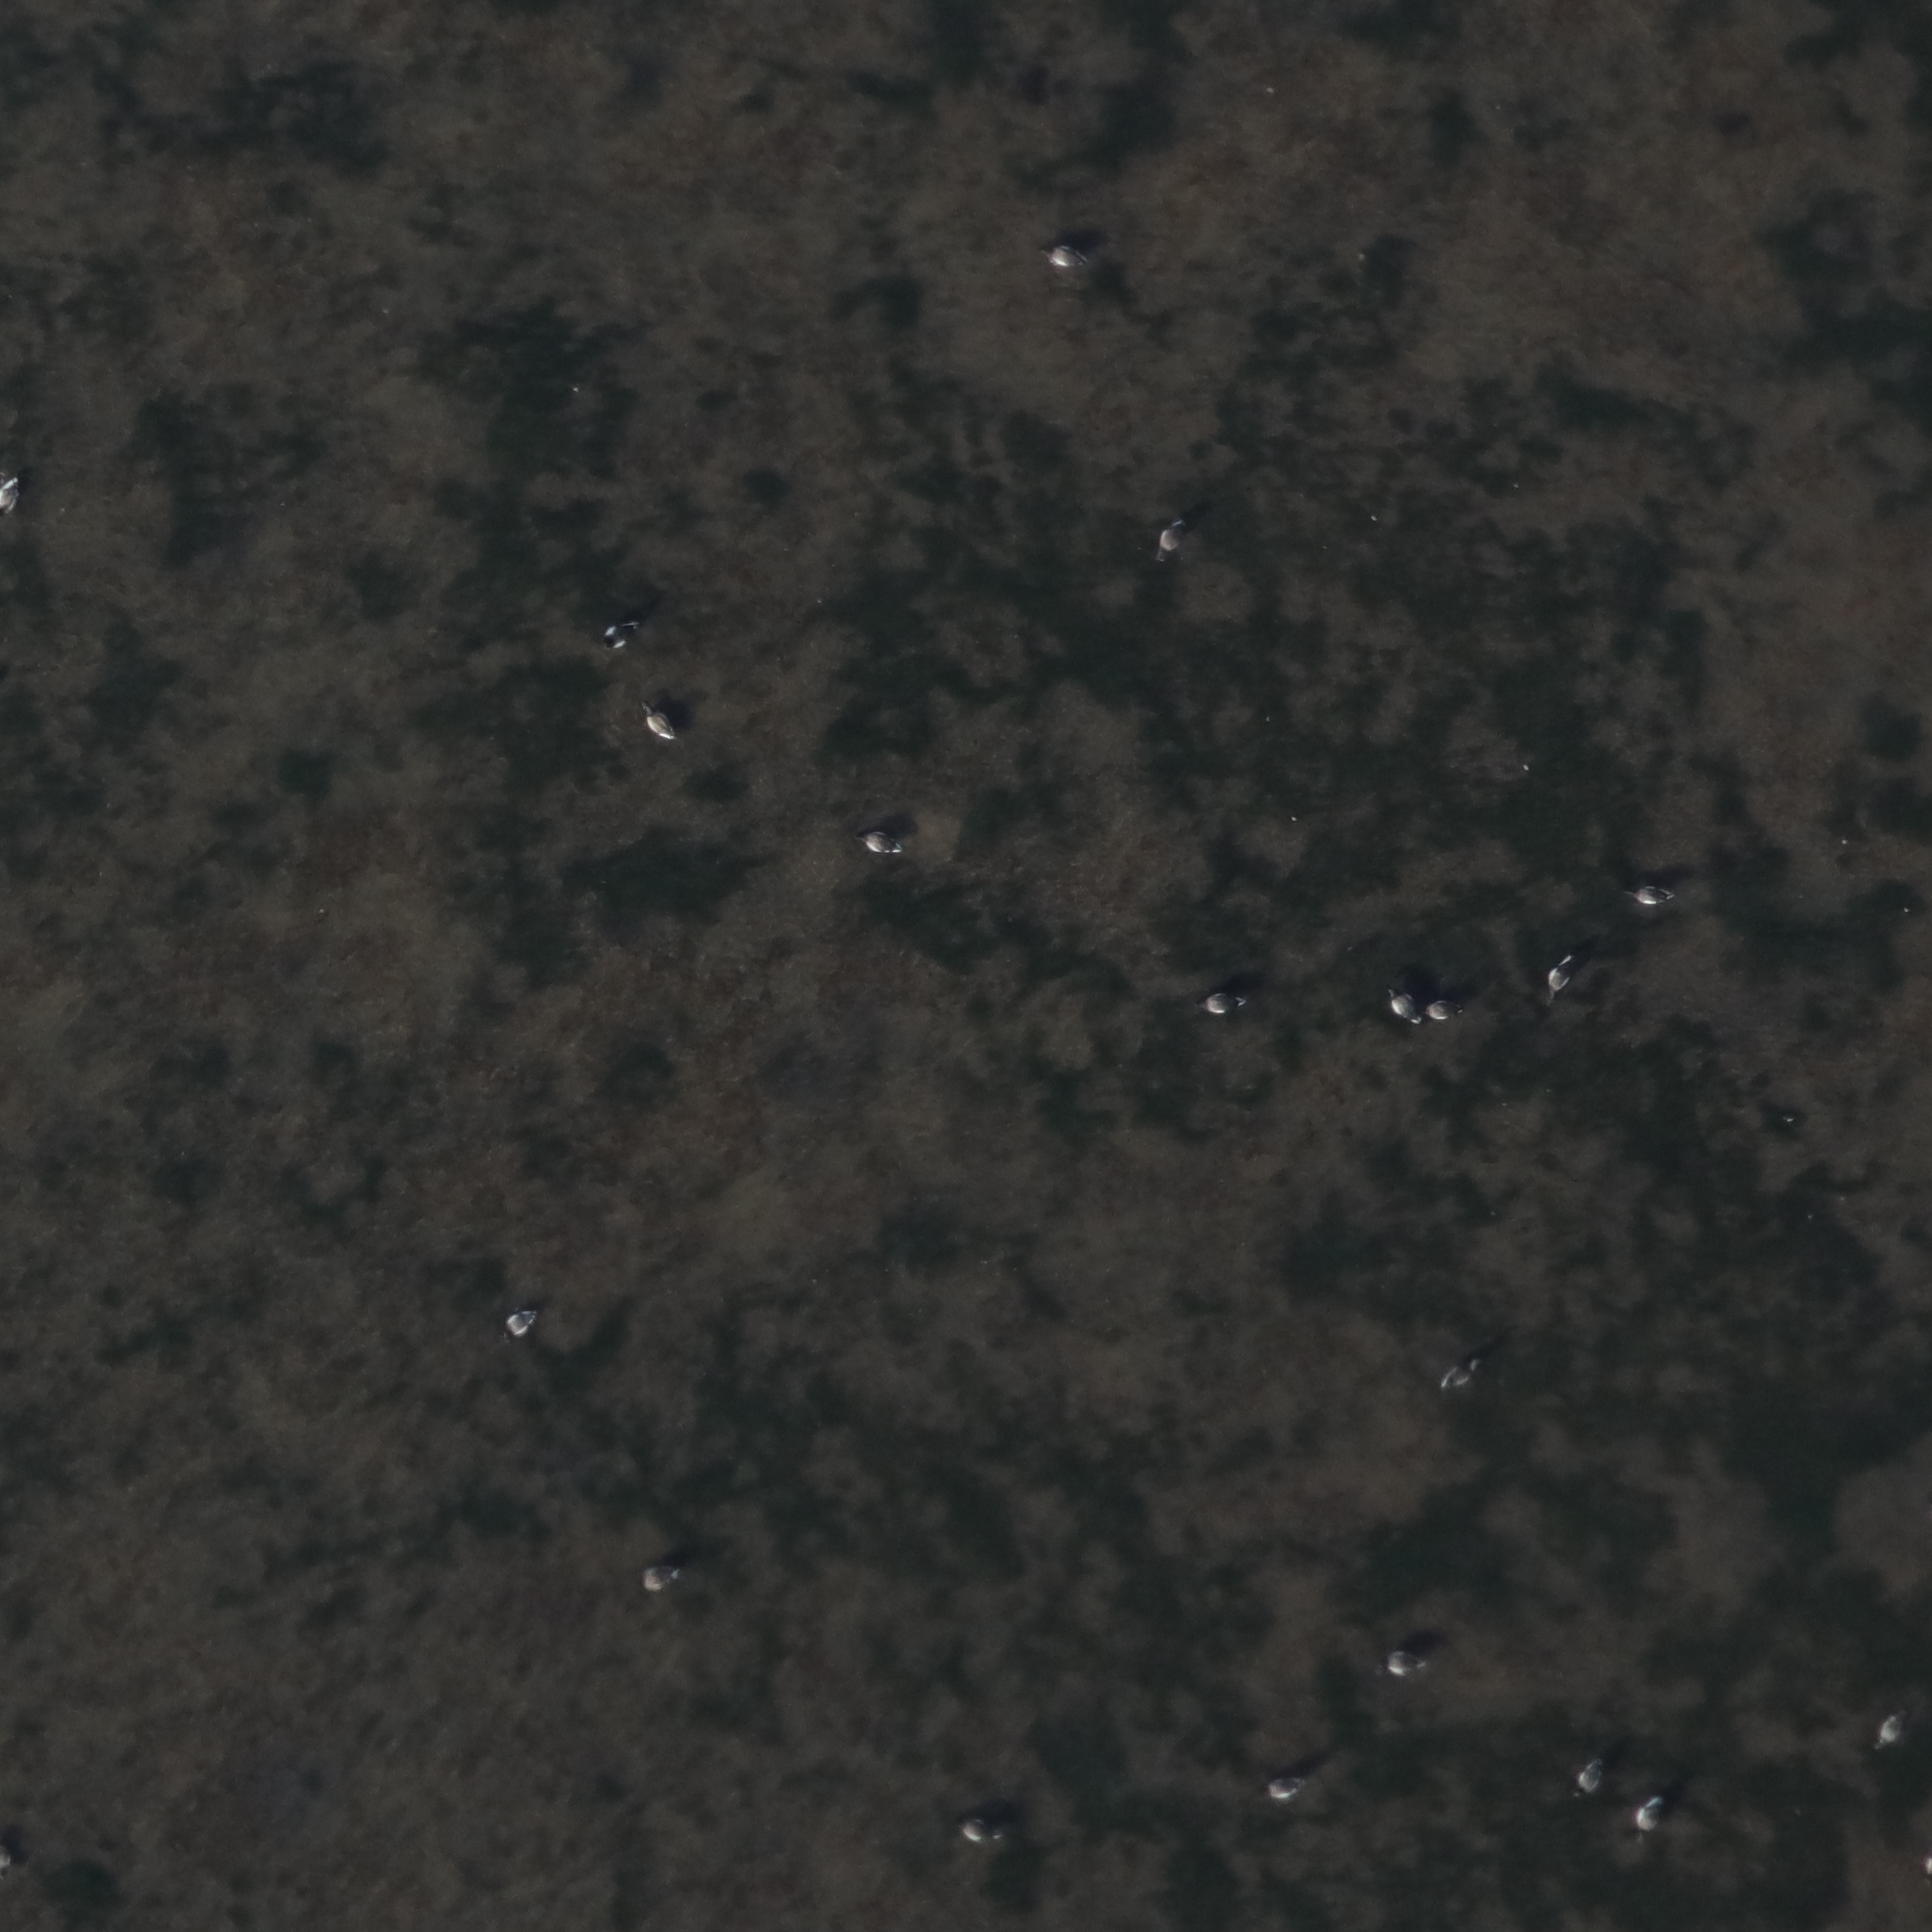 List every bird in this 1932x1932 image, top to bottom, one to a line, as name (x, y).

brant (1067, 255)
brant (8, 496)
brant (1174, 538)
brant (621, 634)
brant (660, 722)
brant (880, 840)
brant (1648, 895)
brant (1559, 976)
brant (1218, 1000)
brant (1412, 1005)
brant (1443, 1012)
brant (520, 1324)
brant (1461, 1375)
brant (662, 1574)
brant (1404, 1661)
brant (1891, 1729)
brant (1591, 1777)
brant (1285, 1787)
brant (1648, 1818)
brant (978, 1829)